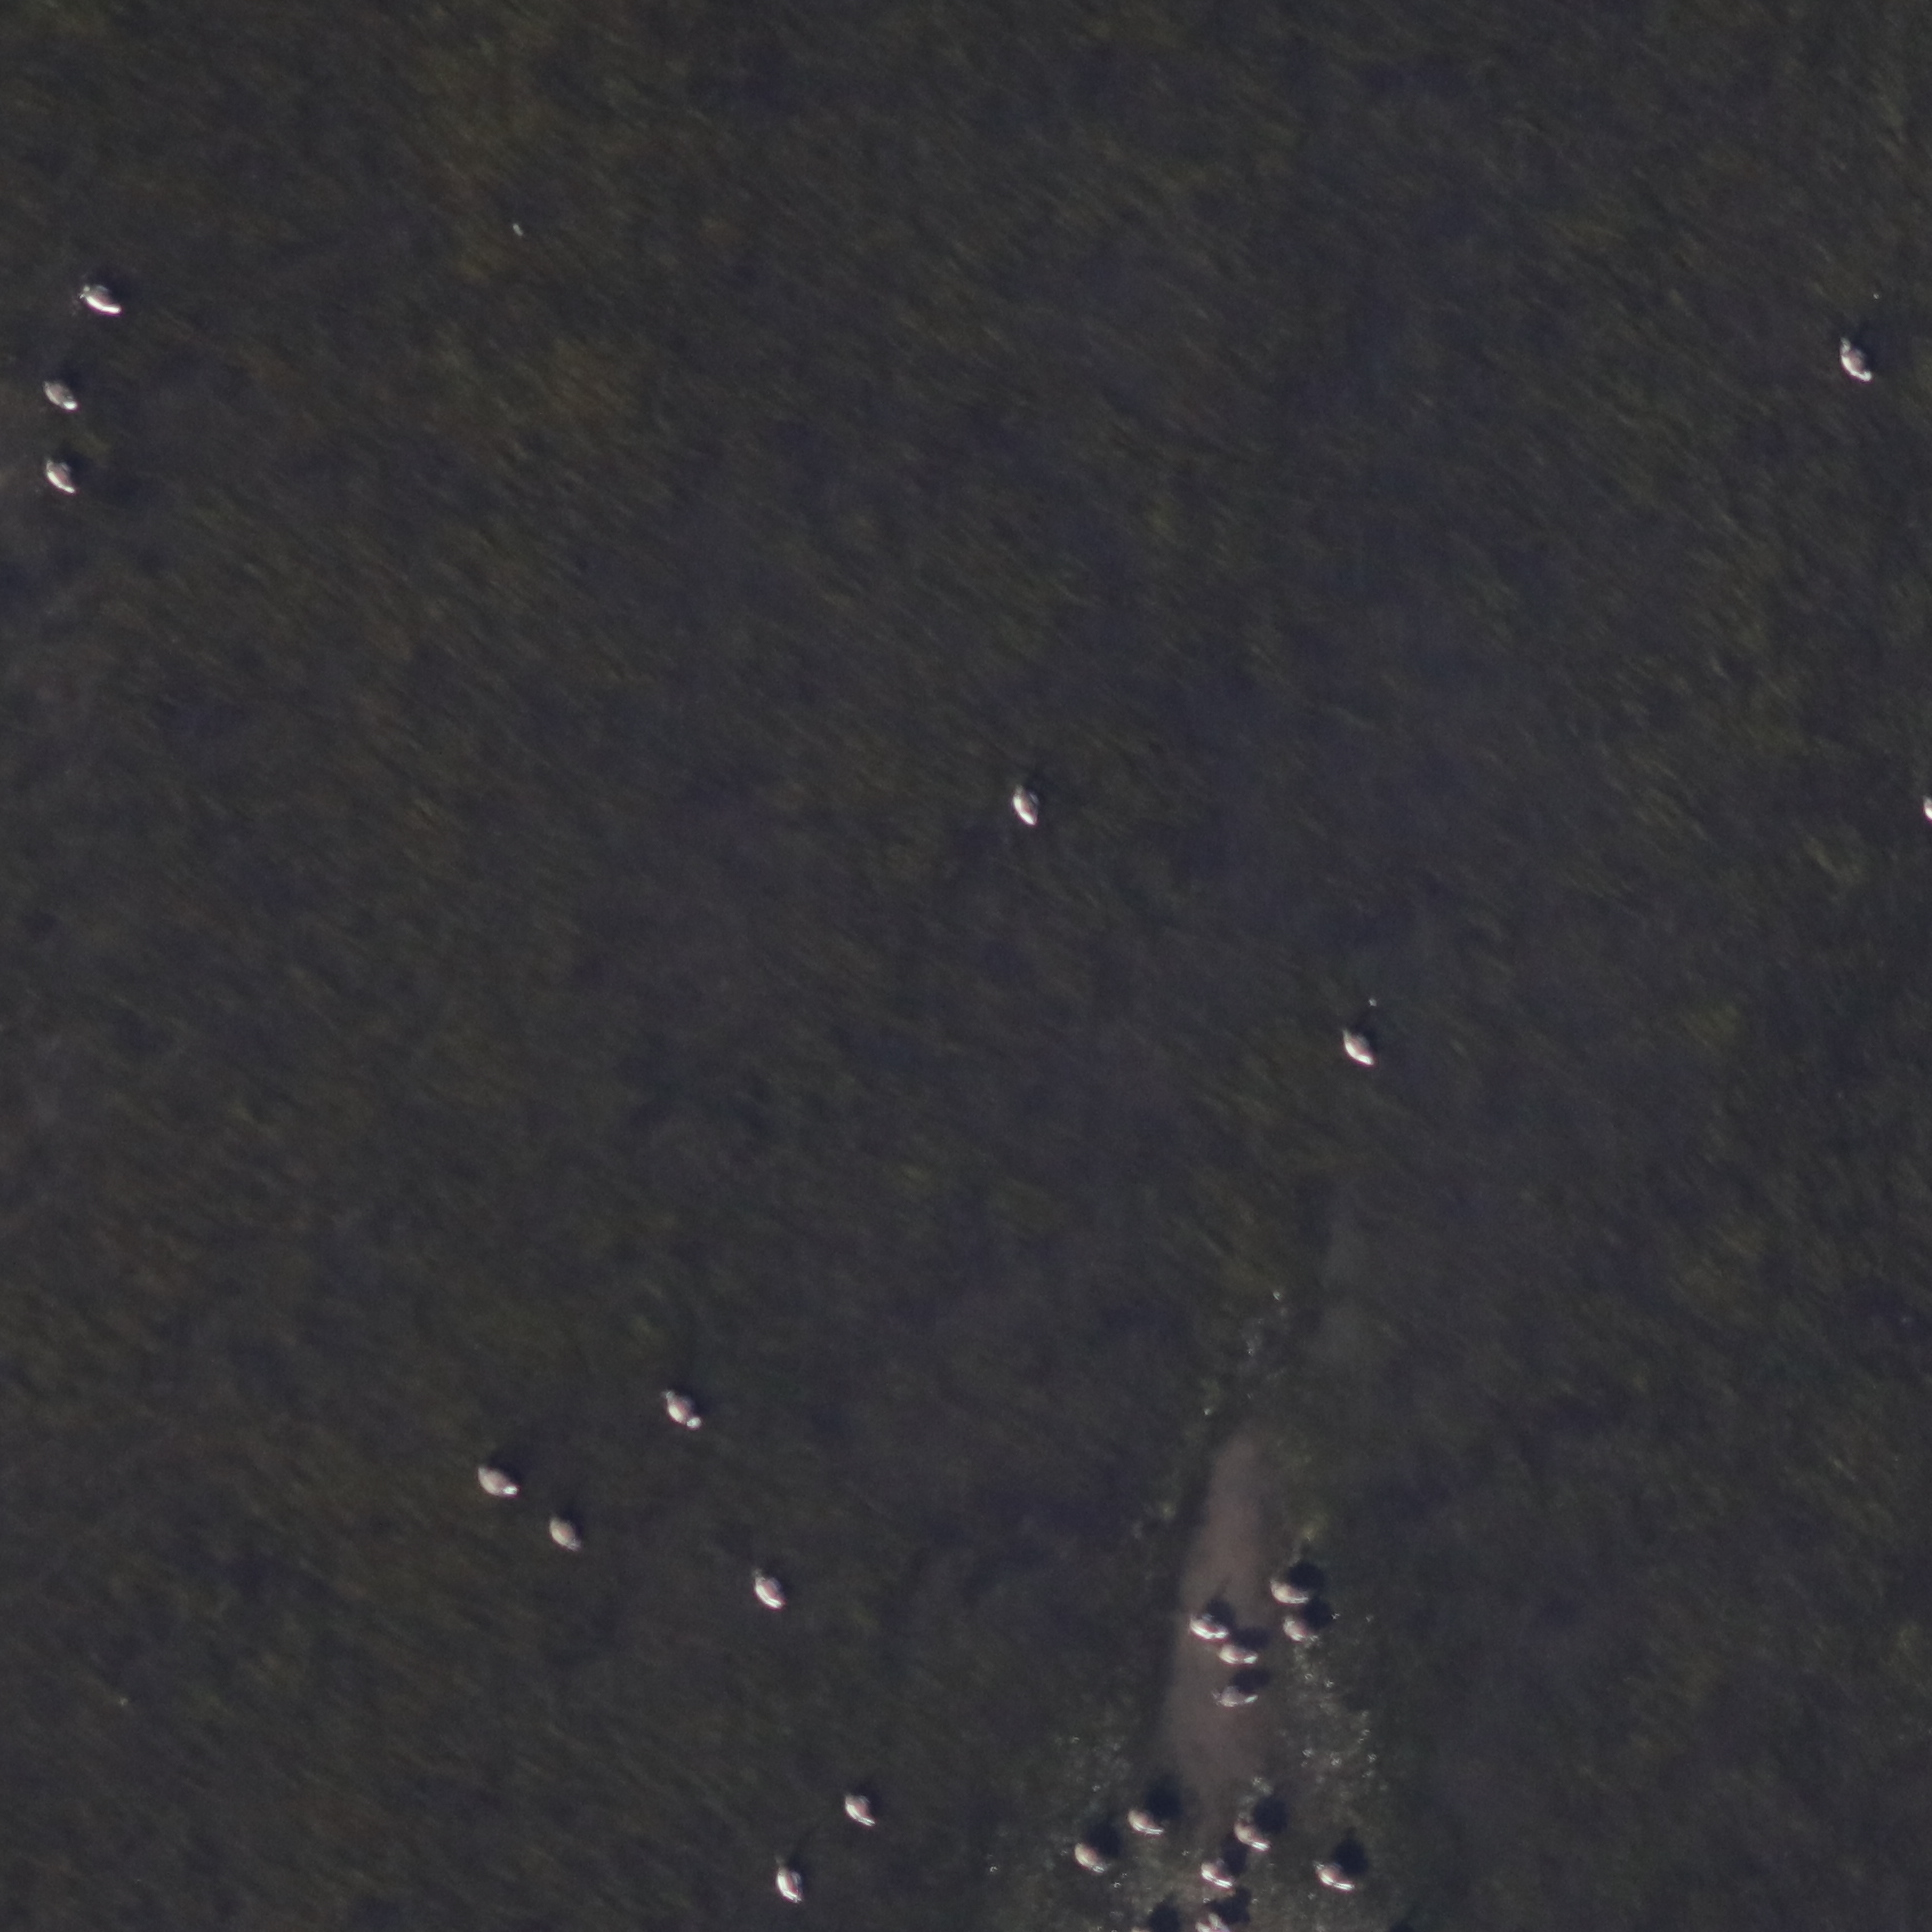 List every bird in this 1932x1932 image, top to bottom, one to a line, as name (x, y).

brant (100, 298)
brant (1856, 359)
brant (60, 392)
brant (59, 475)
brant (1027, 804)
brant (1359, 1045)
brant (682, 1407)
brant (496, 1478)
brant (565, 1530)
brant (1279, 1585)
brant (768, 1588)
brant (1300, 1625)
brant (1219, 1635)
brant (1242, 1654)
brant (1238, 1694)
brant (860, 1808)
brant (1145, 1830)
brant (1254, 1836)
brant (1090, 1855)
brant (1336, 1875)
brant (1222, 1876)
brant (791, 1881)
brant (1210, 1919)